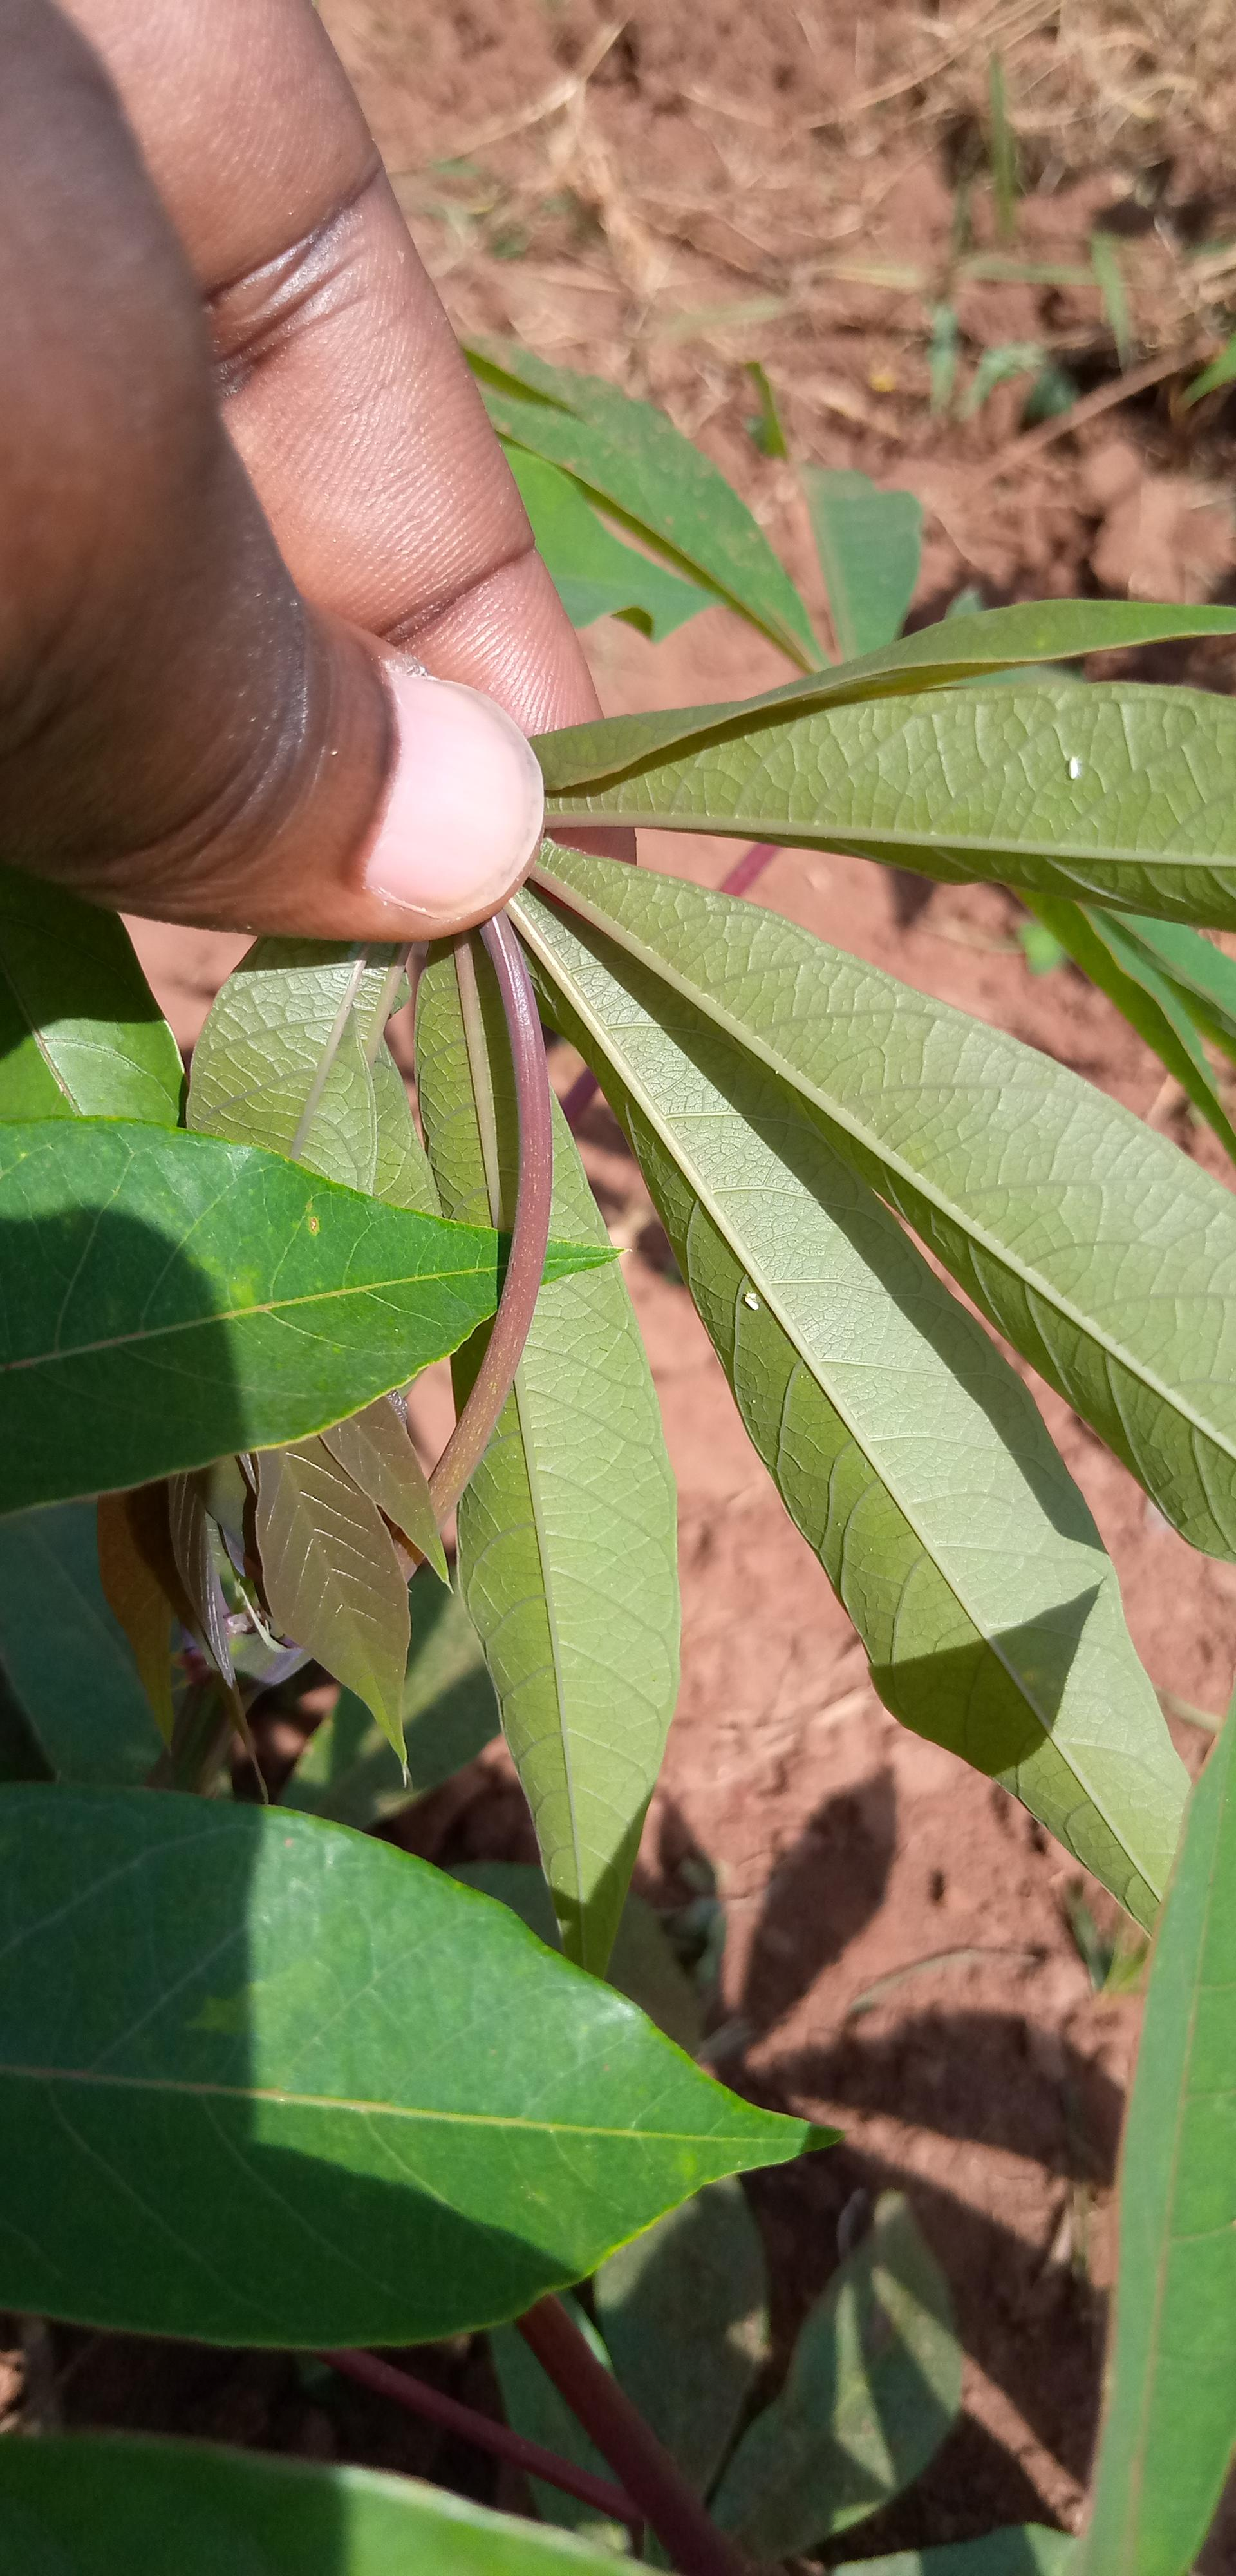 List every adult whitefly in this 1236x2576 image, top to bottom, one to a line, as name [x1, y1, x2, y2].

whitefly [1065, 748, 1093, 782]
whitefly [729, 1279, 773, 1325]